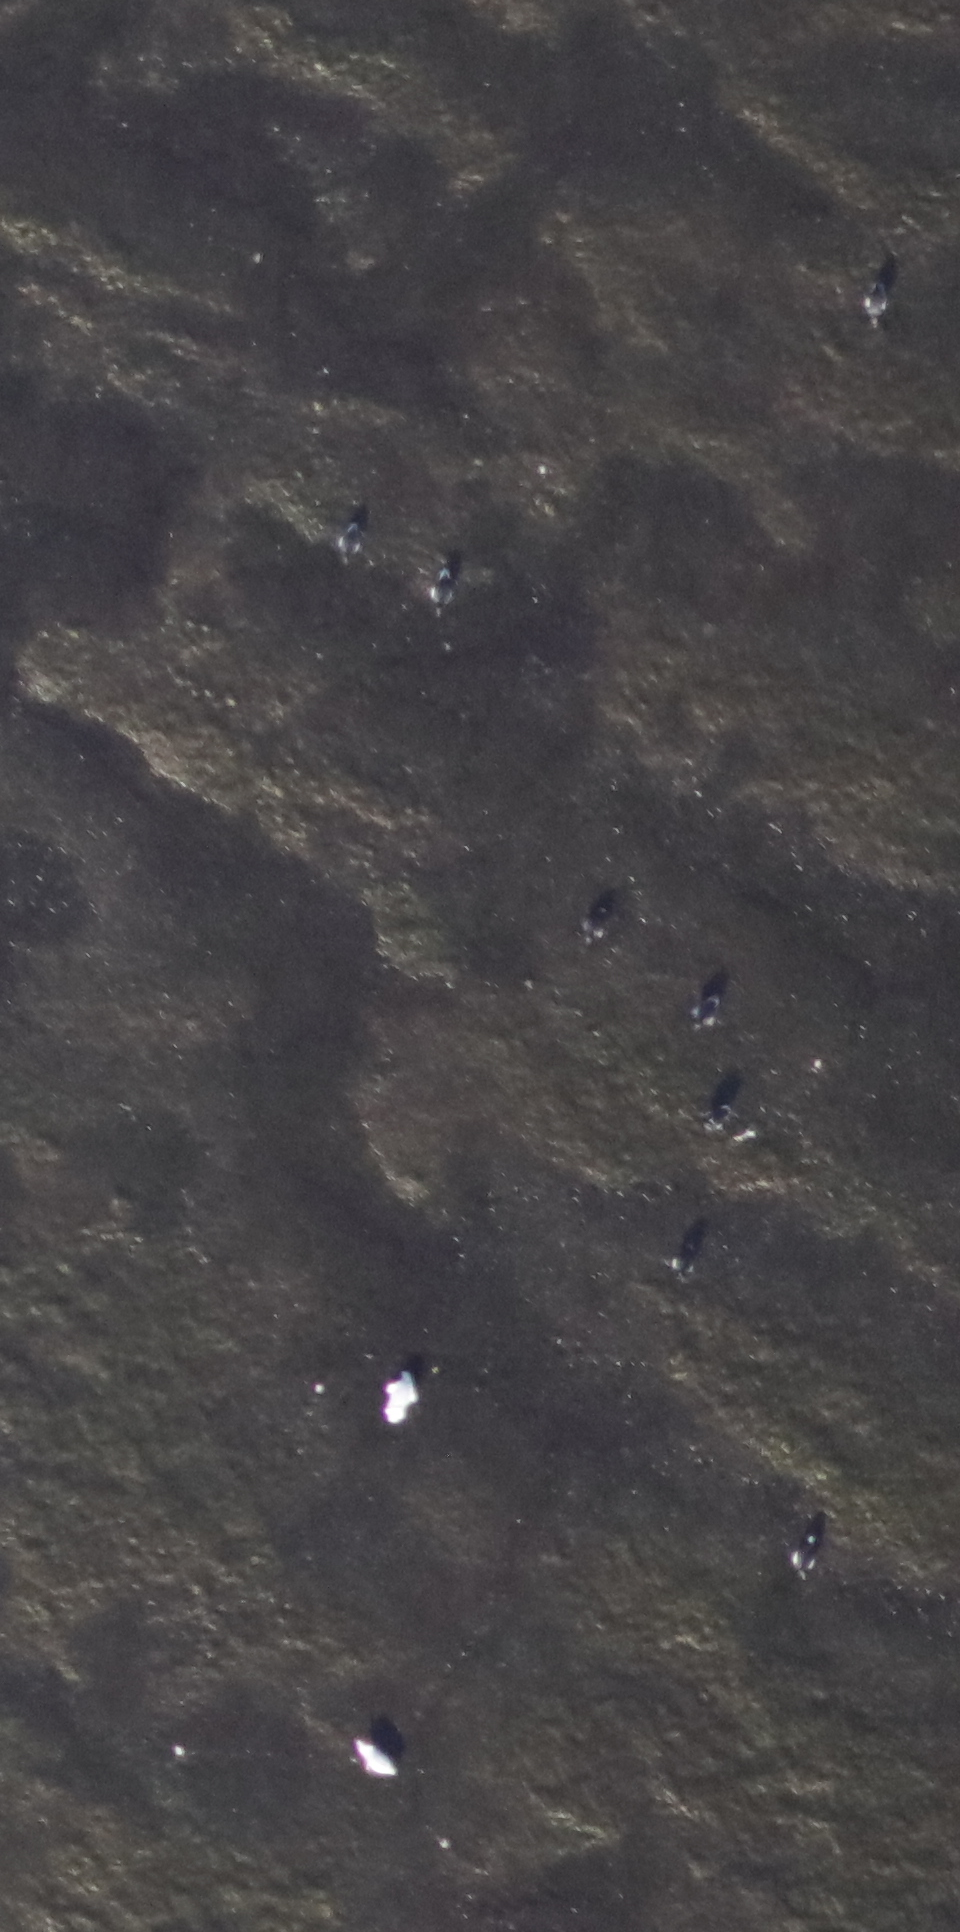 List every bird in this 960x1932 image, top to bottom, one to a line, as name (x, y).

brant (877, 301)
brant (349, 545)
brant (445, 594)
brant (577, 907)
brant (714, 1013)
brant (720, 1115)
brant (678, 1262)
gull (399, 1397)
brant (804, 1555)
gull (373, 1758)